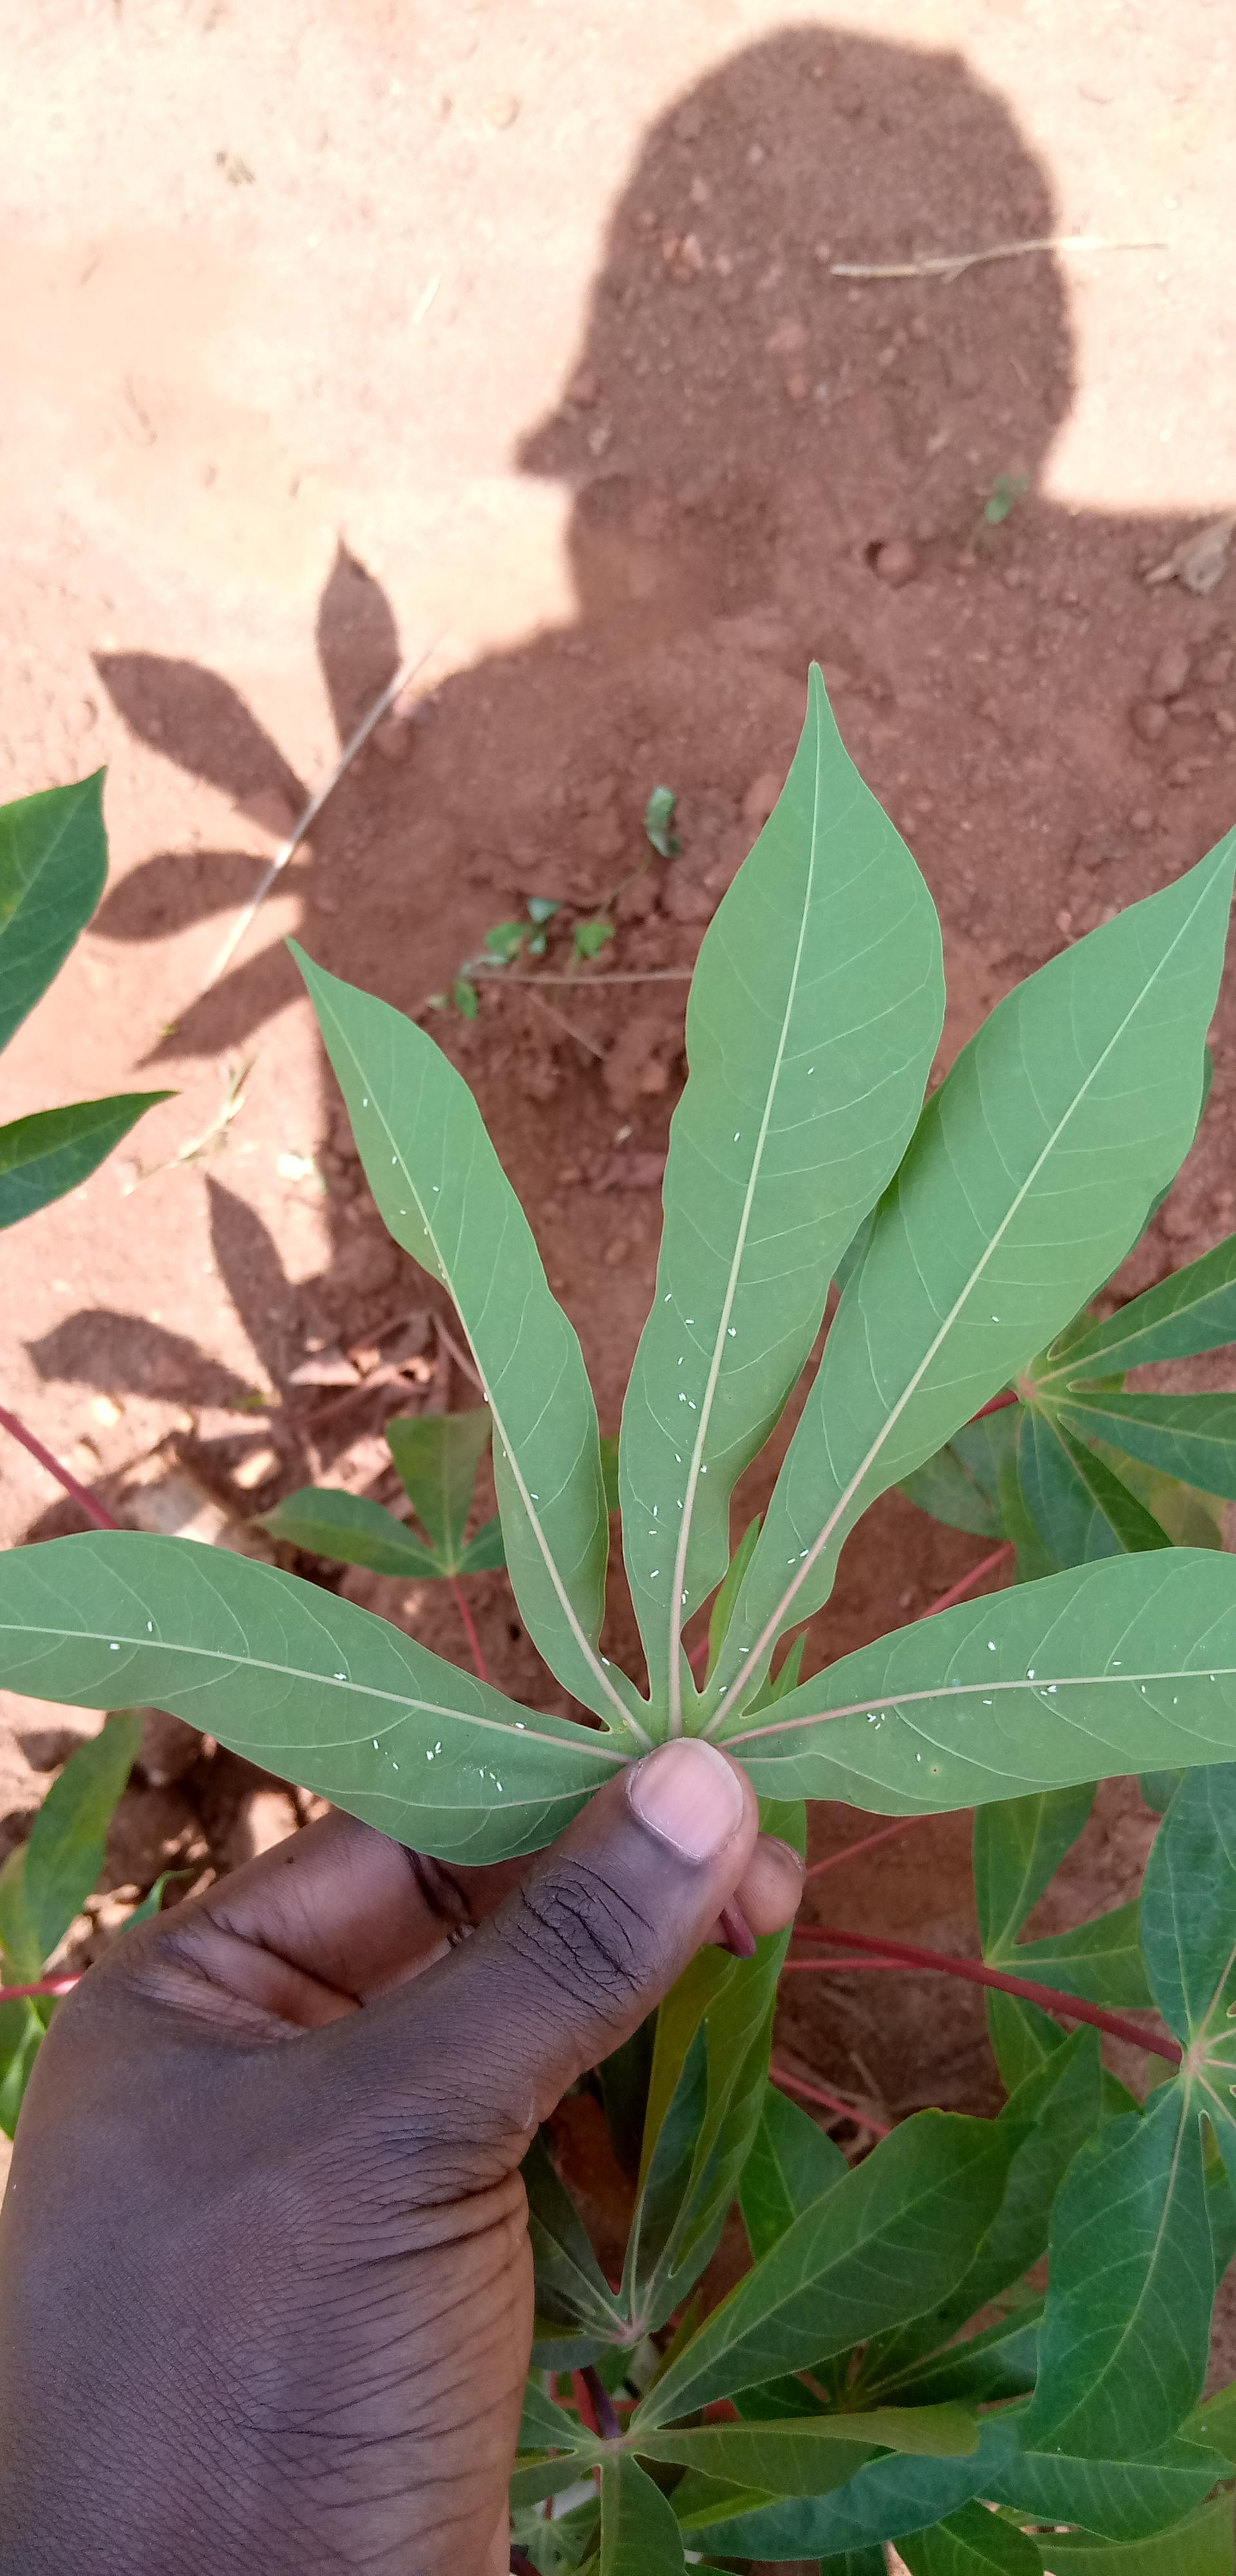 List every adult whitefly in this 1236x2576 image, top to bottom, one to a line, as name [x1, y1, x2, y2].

whitefly [807, 1066, 815, 1078]
whitefly [360, 1096, 369, 1109]
whitefly [732, 1132, 742, 1144]
whitefly [391, 1153, 400, 1168]
whitefly [431, 1184, 440, 1193]
whitefly [398, 1207, 407, 1217]
whitefly [421, 1226, 432, 1237]
whitefly [435, 1261, 443, 1270]
whitefly [438, 1271, 449, 1280]
whitefly [662, 1292, 673, 1305]
whitefly [988, 1313, 1000, 1324]
whitefly [684, 1317, 696, 1327]
whitefly [731, 1325, 738, 1336]
whitefly [725, 1327, 734, 1338]
whitefly [677, 1356, 684, 1366]
whitefly [483, 1390, 489, 1403]
whitefly [680, 1391, 688, 1401]
whitefly [678, 1392, 682, 1402]
whitefly [688, 1399, 698, 1410]
whitefly [500, 1448, 510, 1460]
whitefly [673, 1452, 682, 1464]
whitefly [699, 1464, 710, 1475]
whitefly [529, 1490, 541, 1501]
whitefly [675, 1498, 685, 1509]
whitefly [651, 1504, 660, 1518]
whitefly [647, 1529, 659, 1537]
whitefly [799, 1547, 810, 1560]
whitefly [785, 1556, 796, 1565]
whitefly [648, 1568, 662, 1580]
whitefly [683, 1587, 691, 1596]
whitefly [680, 1592, 689, 1605]
whitefly [145, 1619, 155, 1634]
whitefly [986, 1639, 998, 1652]
whitefly [109, 1642, 122, 1652]
whitefly [737, 1645, 751, 1654]
whitefly [600, 1656, 612, 1667]
whitefly [1110, 1658, 1125, 1668]
whitefly [1025, 1666, 1036, 1680]
whitefly [332, 1671, 342, 1681]
whitefly [339, 1672, 350, 1680]
whitefly [1208, 1672, 1217, 1683]
whitefly [717, 1683, 728, 1694]
whitefly [1139, 1683, 1147, 1694]
whitefly [1038, 1689, 1049, 1697]
whitefly [1172, 1694, 1179, 1705]
whitefly [980, 1698, 993, 1706]
whitefly [865, 1711, 874, 1718]
whitefly [879, 1711, 887, 1723]
whitefly [868, 1716, 877, 1723]
whitefly [516, 1721, 526, 1728]
whitefly [873, 1722, 883, 1732]
whitefly [371, 1738, 382, 1750]
whitefly [434, 1741, 442, 1750]
whitefly [424, 1748, 436, 1761]
whitefly [435, 1748, 443, 1755]
whitefly [913, 1752, 924, 1763]
whitefly [390, 1761, 400, 1771]
whitefly [478, 1767, 485, 1779]
whitefly [488, 1771, 496, 1780]
whitefly [495, 1779, 505, 1793]